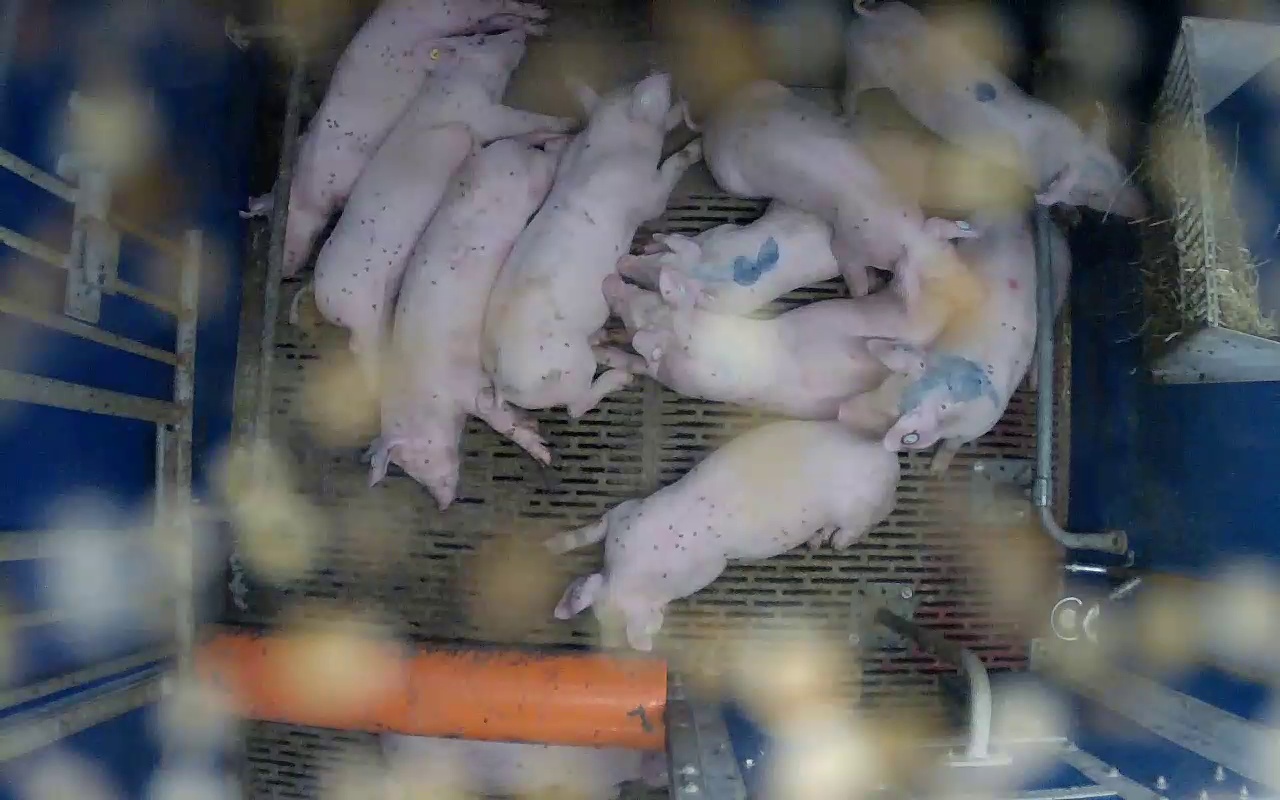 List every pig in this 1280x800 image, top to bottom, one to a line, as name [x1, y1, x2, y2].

pig [240, 0, 552, 281]
pig [839, 4, 1145, 223]
pig [288, 28, 582, 399]
pig [477, 66, 701, 419]
pig [678, 73, 982, 311]
pig [618, 127, 934, 318]
pig [362, 129, 577, 510]
pig [837, 209, 1073, 479]
pig [591, 276, 960, 418]
pig [544, 422, 900, 654]